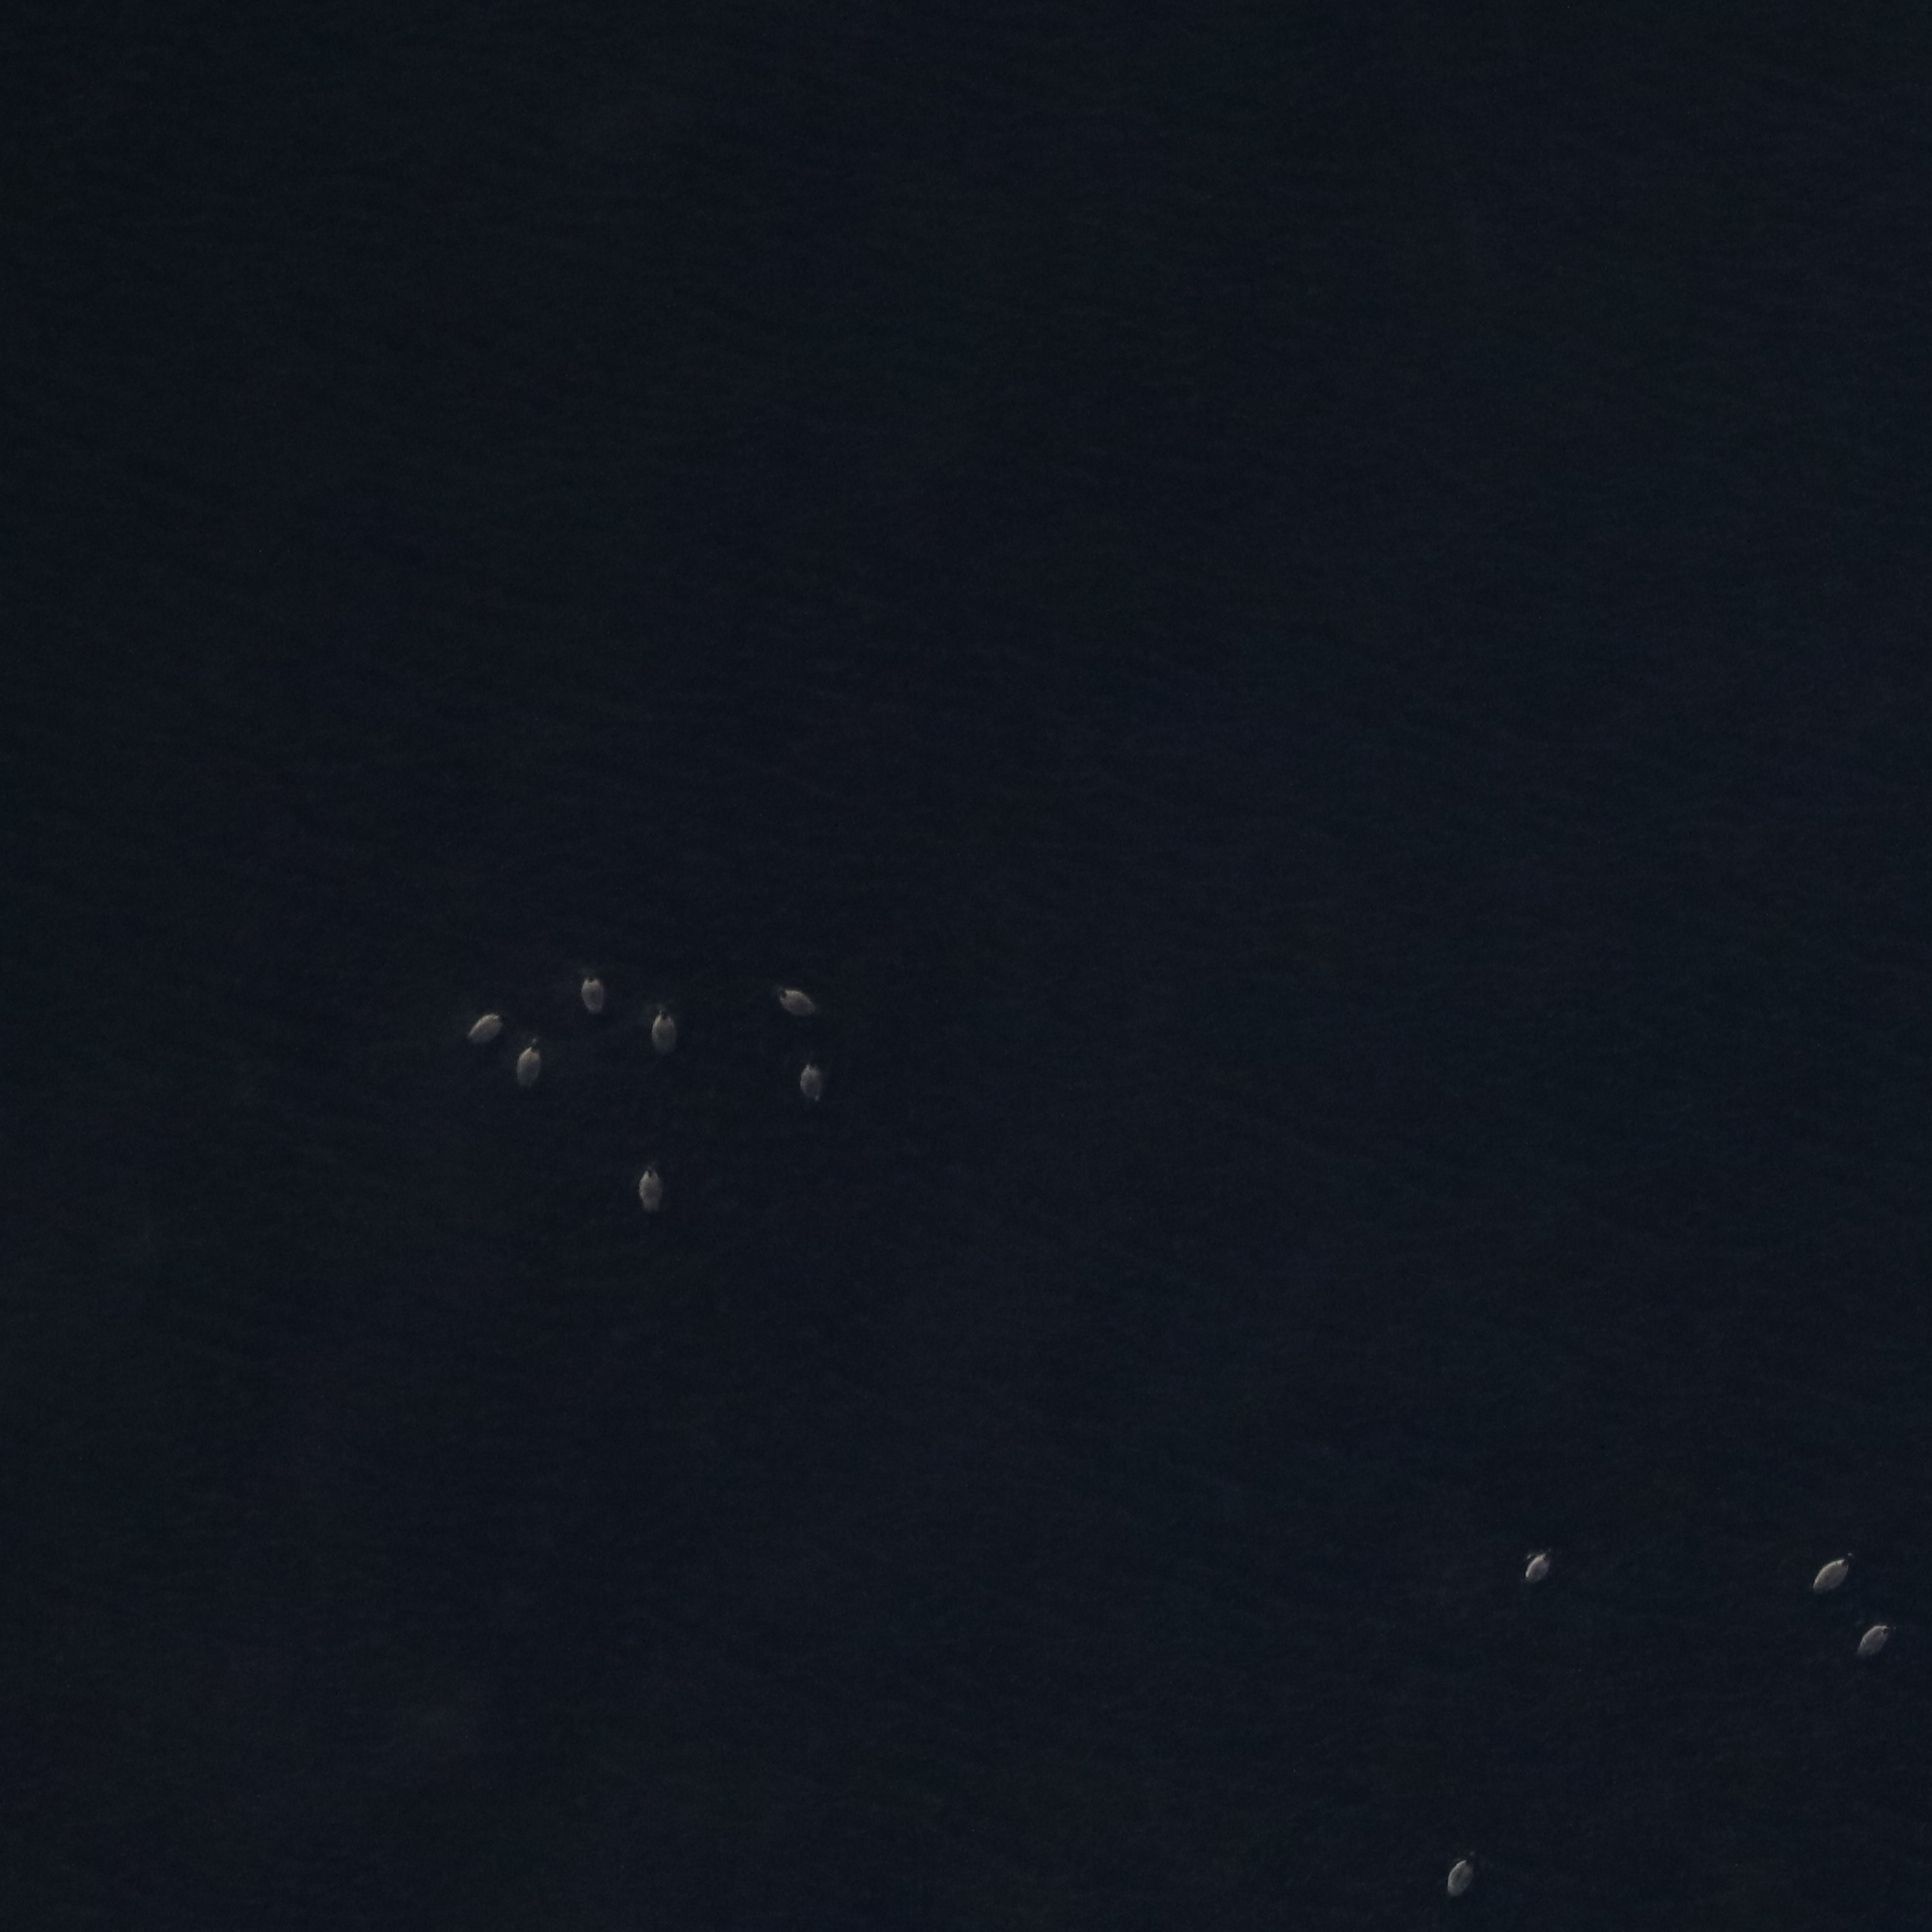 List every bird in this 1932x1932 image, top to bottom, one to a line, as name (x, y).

Canada goose (588, 992)
Canada goose (796, 1000)
Canada goose (487, 1032)
Canada goose (666, 1034)
Canada goose (532, 1066)
Canada goose (813, 1082)
Canada goose (653, 1189)
Canada goose (1536, 1568)
Canada goose (1834, 1572)
Canada goose (1875, 1642)
Canada goose (1461, 1876)